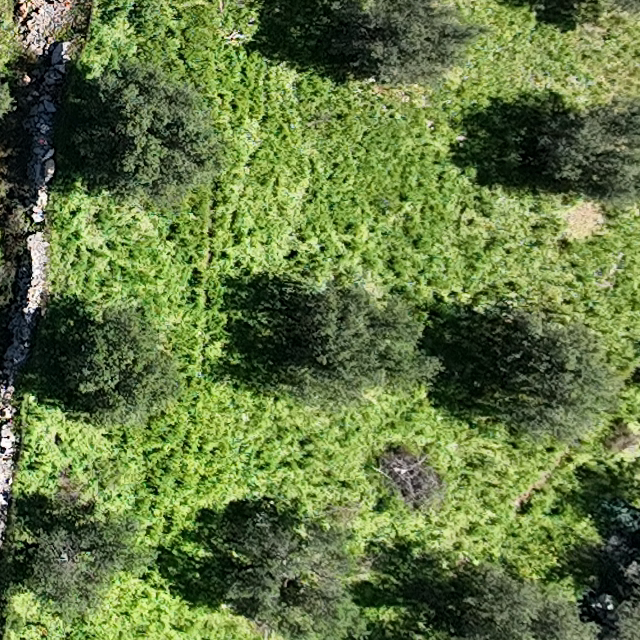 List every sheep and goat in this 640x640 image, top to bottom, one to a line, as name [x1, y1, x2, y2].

sheep [14, 2, 29, 23]
sheep [41, 148, 54, 163]
sheep [43, 157, 55, 182]